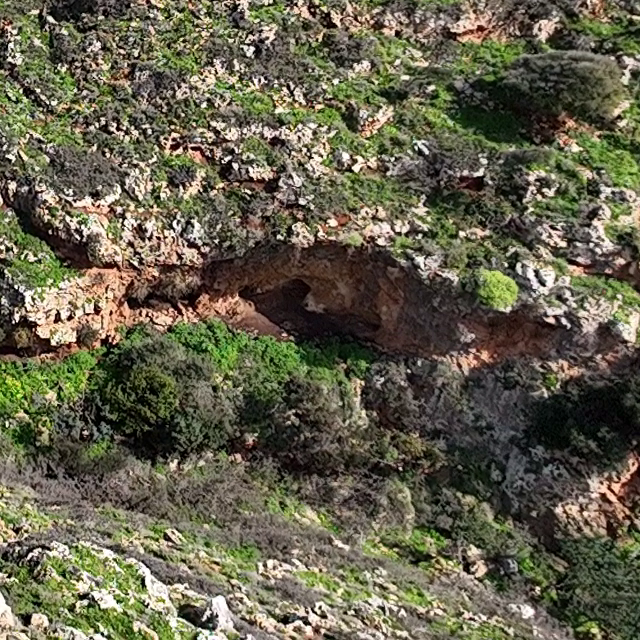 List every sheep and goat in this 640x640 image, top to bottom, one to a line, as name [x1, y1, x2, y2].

None